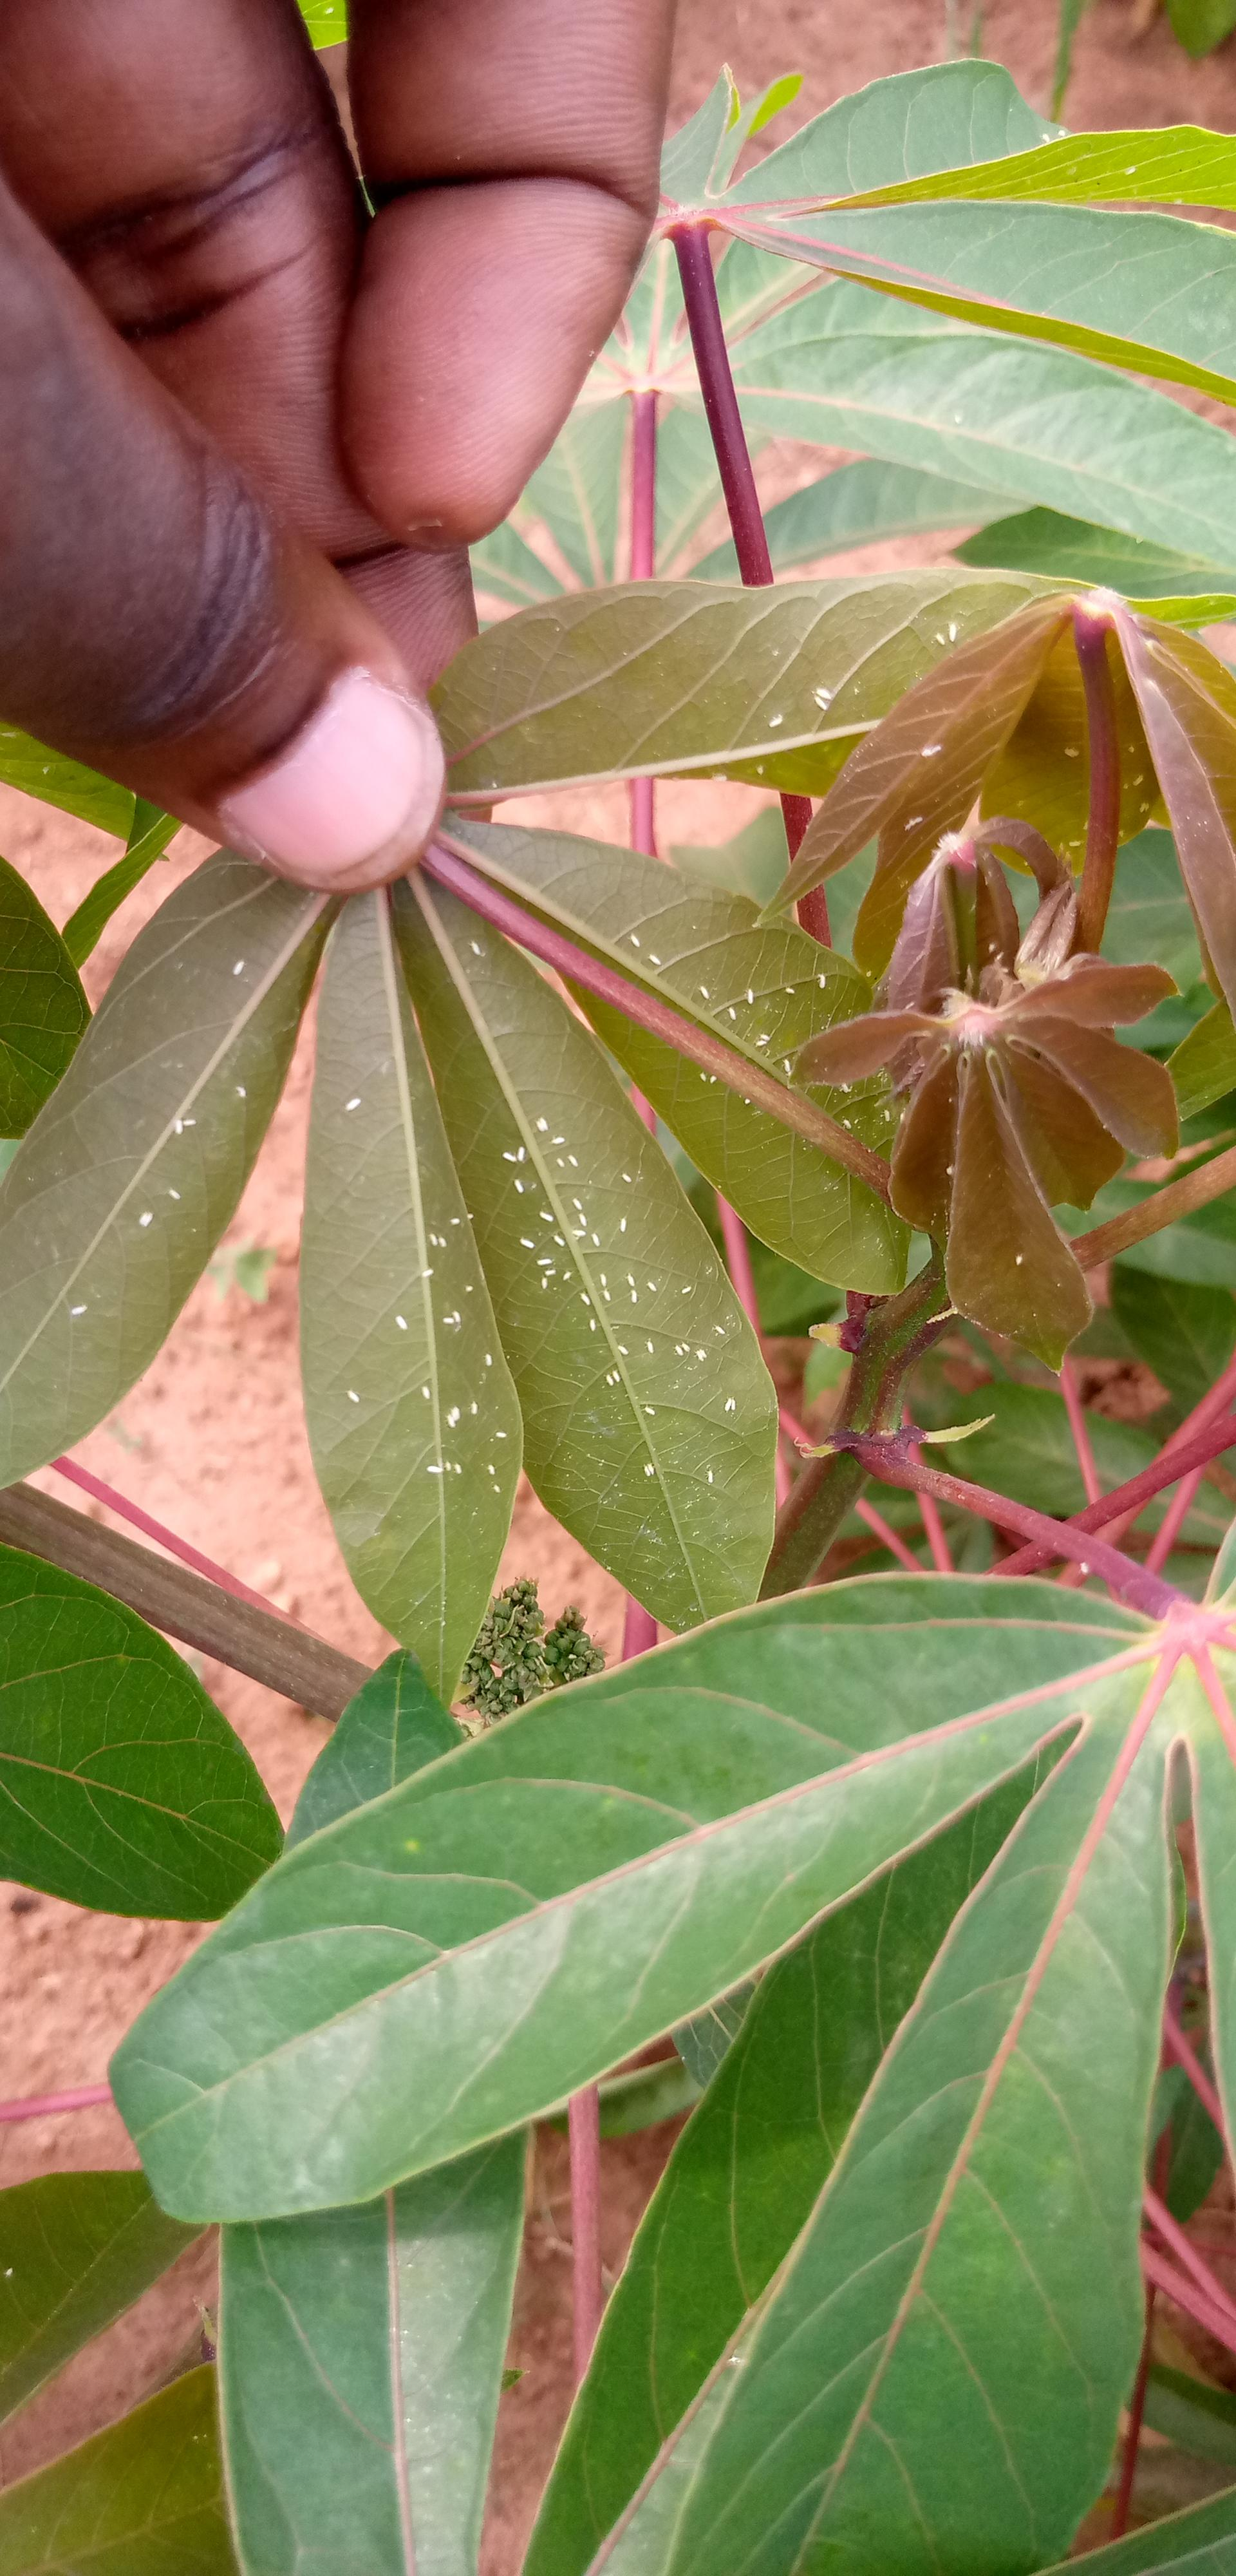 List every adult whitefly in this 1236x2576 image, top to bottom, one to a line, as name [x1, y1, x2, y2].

whitefly [953, 623, 969, 652]
whitefly [936, 631, 950, 649]
whitefly [805, 675, 839, 715]
whitefly [799, 677, 842, 715]
whitefly [761, 692, 794, 726]
whitefly [611, 914, 649, 953]
whitefly [456, 928, 496, 956]
whitefly [225, 938, 258, 979]
whitefly [631, 945, 673, 977]
whitefly [811, 961, 852, 1009]
whitefly [692, 974, 722, 1005]
whitefly [785, 974, 807, 1008]
whitefly [735, 977, 771, 1015]
whitefly [718, 996, 744, 1032]
whitefly [747, 1021, 779, 1058]
whitefly [748, 1026, 776, 1063]
whitefly [776, 1053, 803, 1086]
whitefly [706, 1056, 730, 1090]
whitefly [691, 1063, 716, 1097]
whitefly [226, 1064, 260, 1106]
whitefly [337, 1085, 370, 1114]
whitefly [740, 1096, 758, 1121]
whitefly [164, 1106, 197, 1145]
whitefly [165, 1113, 205, 1145]
whitefly [526, 1113, 555, 1135]
whitefly [543, 1127, 574, 1152]
whitefly [505, 1128, 543, 1173]
whitefly [558, 1137, 585, 1172]
whitefly [495, 1140, 520, 1170]
whitefly [543, 1151, 566, 1180]
whitefly [608, 1159, 642, 1187]
whitefly [509, 1176, 534, 1198]
whitefly [155, 1180, 196, 1214]
whitefly [563, 1193, 587, 1219]
whitefly [134, 1204, 160, 1225]
whitefly [526, 1204, 563, 1236]
whitefly [450, 1207, 471, 1235]
whitefly [612, 1213, 632, 1242]
whitefly [569, 1215, 586, 1239]
whitefly [418, 1226, 462, 1262]
whitefly [585, 1229, 606, 1256]
whitefly [548, 1231, 579, 1253]
whitefly [513, 1233, 544, 1253]
whitefly [529, 1247, 558, 1273]
whitefly [590, 1258, 610, 1282]
whitefly [413, 1260, 442, 1289]
whitefly [533, 1262, 568, 1282]
whitefly [559, 1263, 589, 1291]
whitefly [617, 1264, 639, 1293]
whitefly [644, 1267, 670, 1302]
whitefly [673, 1271, 702, 1306]
whitefly [536, 1275, 558, 1303]
whitefly [589, 1280, 615, 1303]
whitefly [572, 1287, 600, 1309]
whitefly [625, 1289, 650, 1320]
whitefly [57, 1291, 96, 1327]
whitefly [387, 1294, 417, 1333]
whitefly [435, 1296, 470, 1329]
whitefly [576, 1312, 607, 1337]
whitefly [707, 1314, 730, 1345]
whitefly [630, 1327, 660, 1368]
whitefly [675, 1333, 695, 1368]
whitefly [682, 1337, 709, 1370]
whitefly [666, 1340, 694, 1367]
whitefly [478, 1344, 503, 1376]
whitefly [614, 1345, 633, 1369]
whitefly [583, 1352, 633, 1407]
whitefly [593, 1359, 635, 1406]
whitefly [413, 1378, 440, 1403]
whitefly [328, 1379, 364, 1414]
whitefly [631, 1387, 660, 1426]
whitefly [712, 1387, 745, 1418]
whitefly [467, 1392, 494, 1424]
whitefly [432, 1403, 474, 1434]
whitefly [440, 1404, 467, 1432]
whitefly [489, 1418, 521, 1450]
whitefly [438, 1446, 470, 1487]
whitefly [475, 1449, 507, 1477]
whitefly [633, 1450, 666, 1487]
whitefly [424, 1455, 454, 1484]
whitefly [623, 1459, 666, 1490]
whitefly [705, 1463, 727, 1488]
whitefly [480, 1472, 516, 1506]